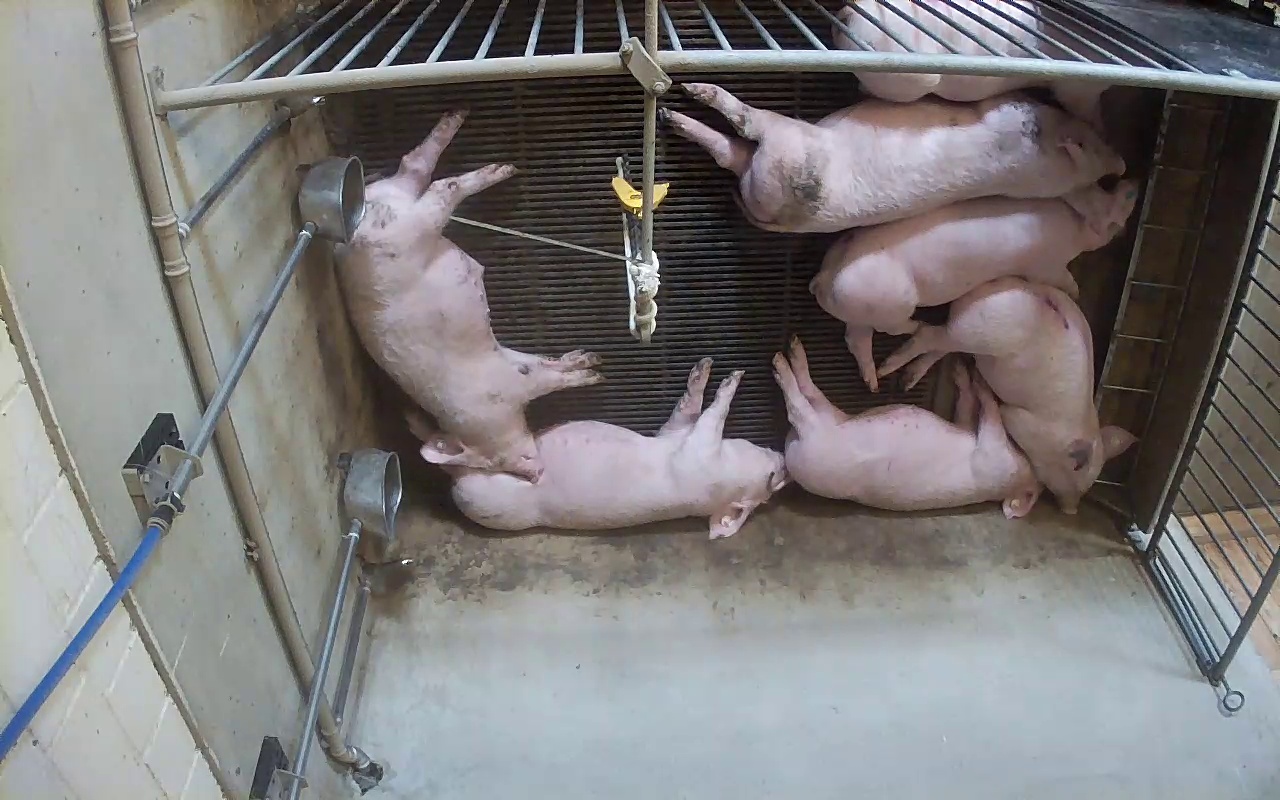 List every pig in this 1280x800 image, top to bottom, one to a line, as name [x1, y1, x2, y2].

pig [831, 1, 1172, 146]
pig [657, 81, 1125, 240]
pig [330, 100, 608, 486]
pig [811, 179, 1144, 395]
pig [878, 276, 1141, 519]
pig [774, 336, 1045, 520]
pig [405, 356, 789, 545]